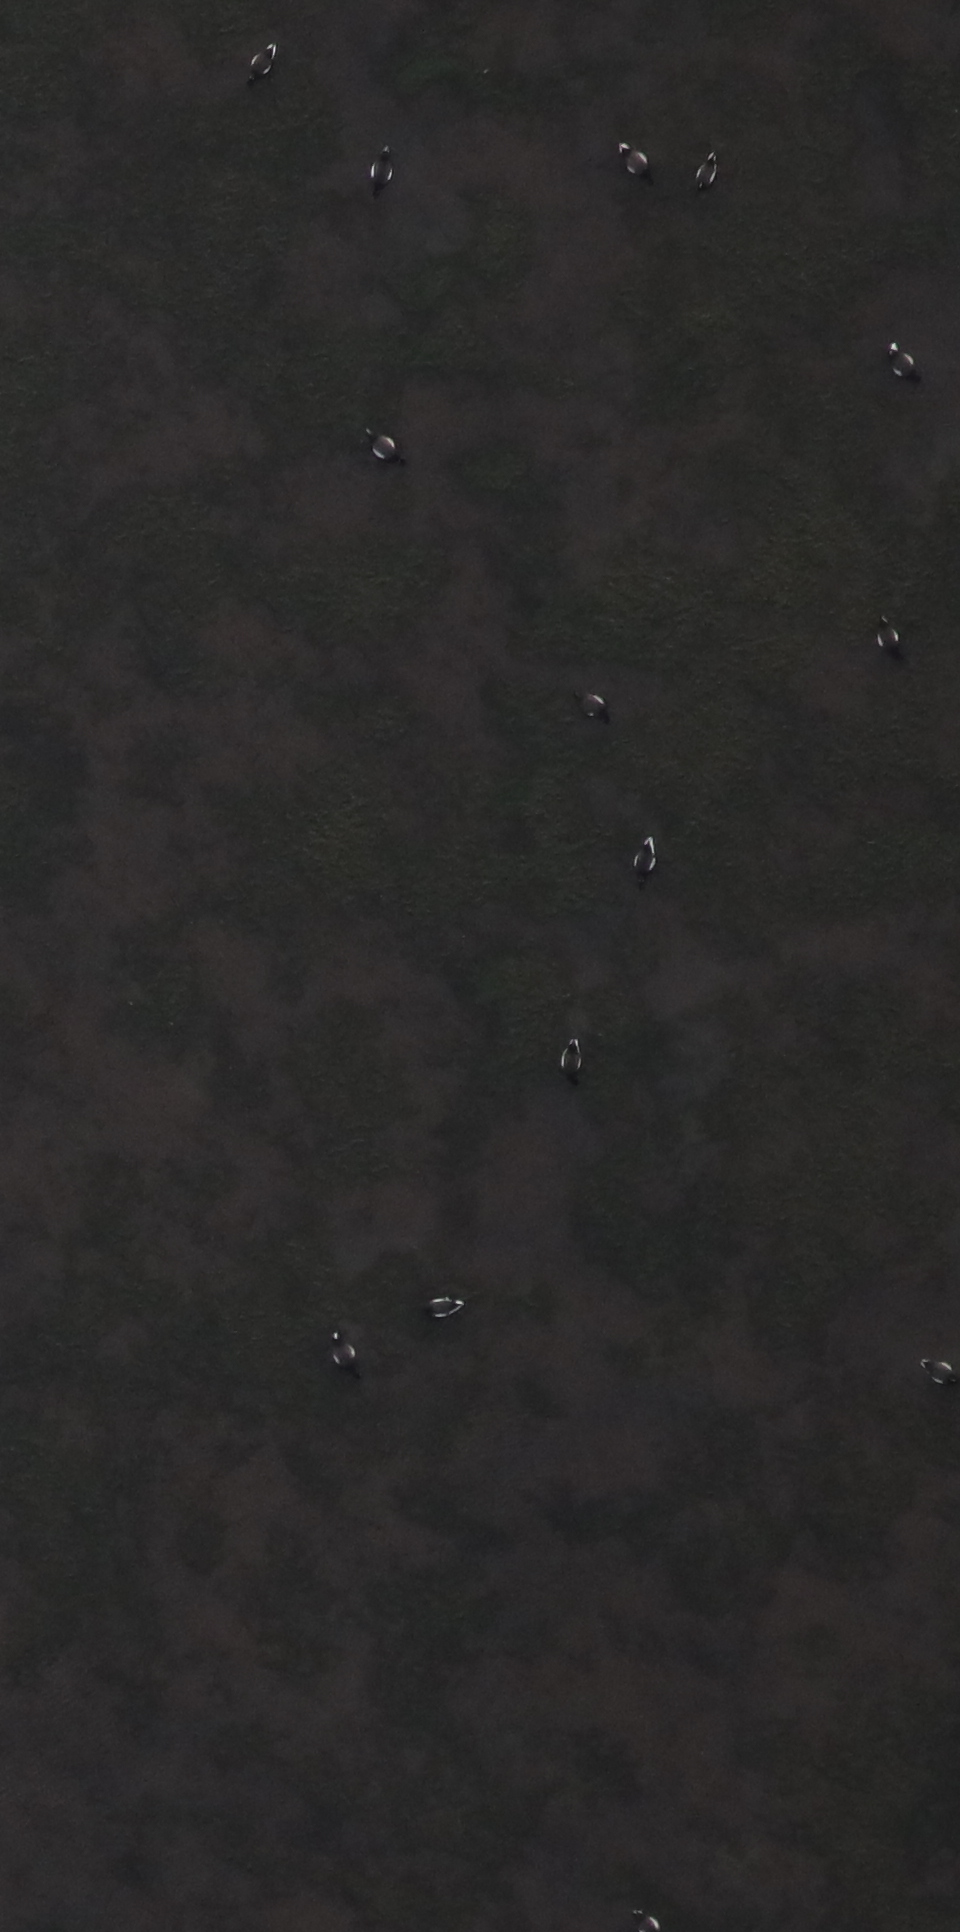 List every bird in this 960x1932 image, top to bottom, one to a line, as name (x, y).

brant (263, 60)
brant (634, 160)
brant (380, 168)
brant (705, 173)
brant (903, 364)
brant (383, 446)
brant (889, 634)
brant (594, 705)
brant (642, 858)
brant (572, 1060)
brant (441, 1307)
brant (343, 1352)
brant (942, 1373)
brant (649, 1925)